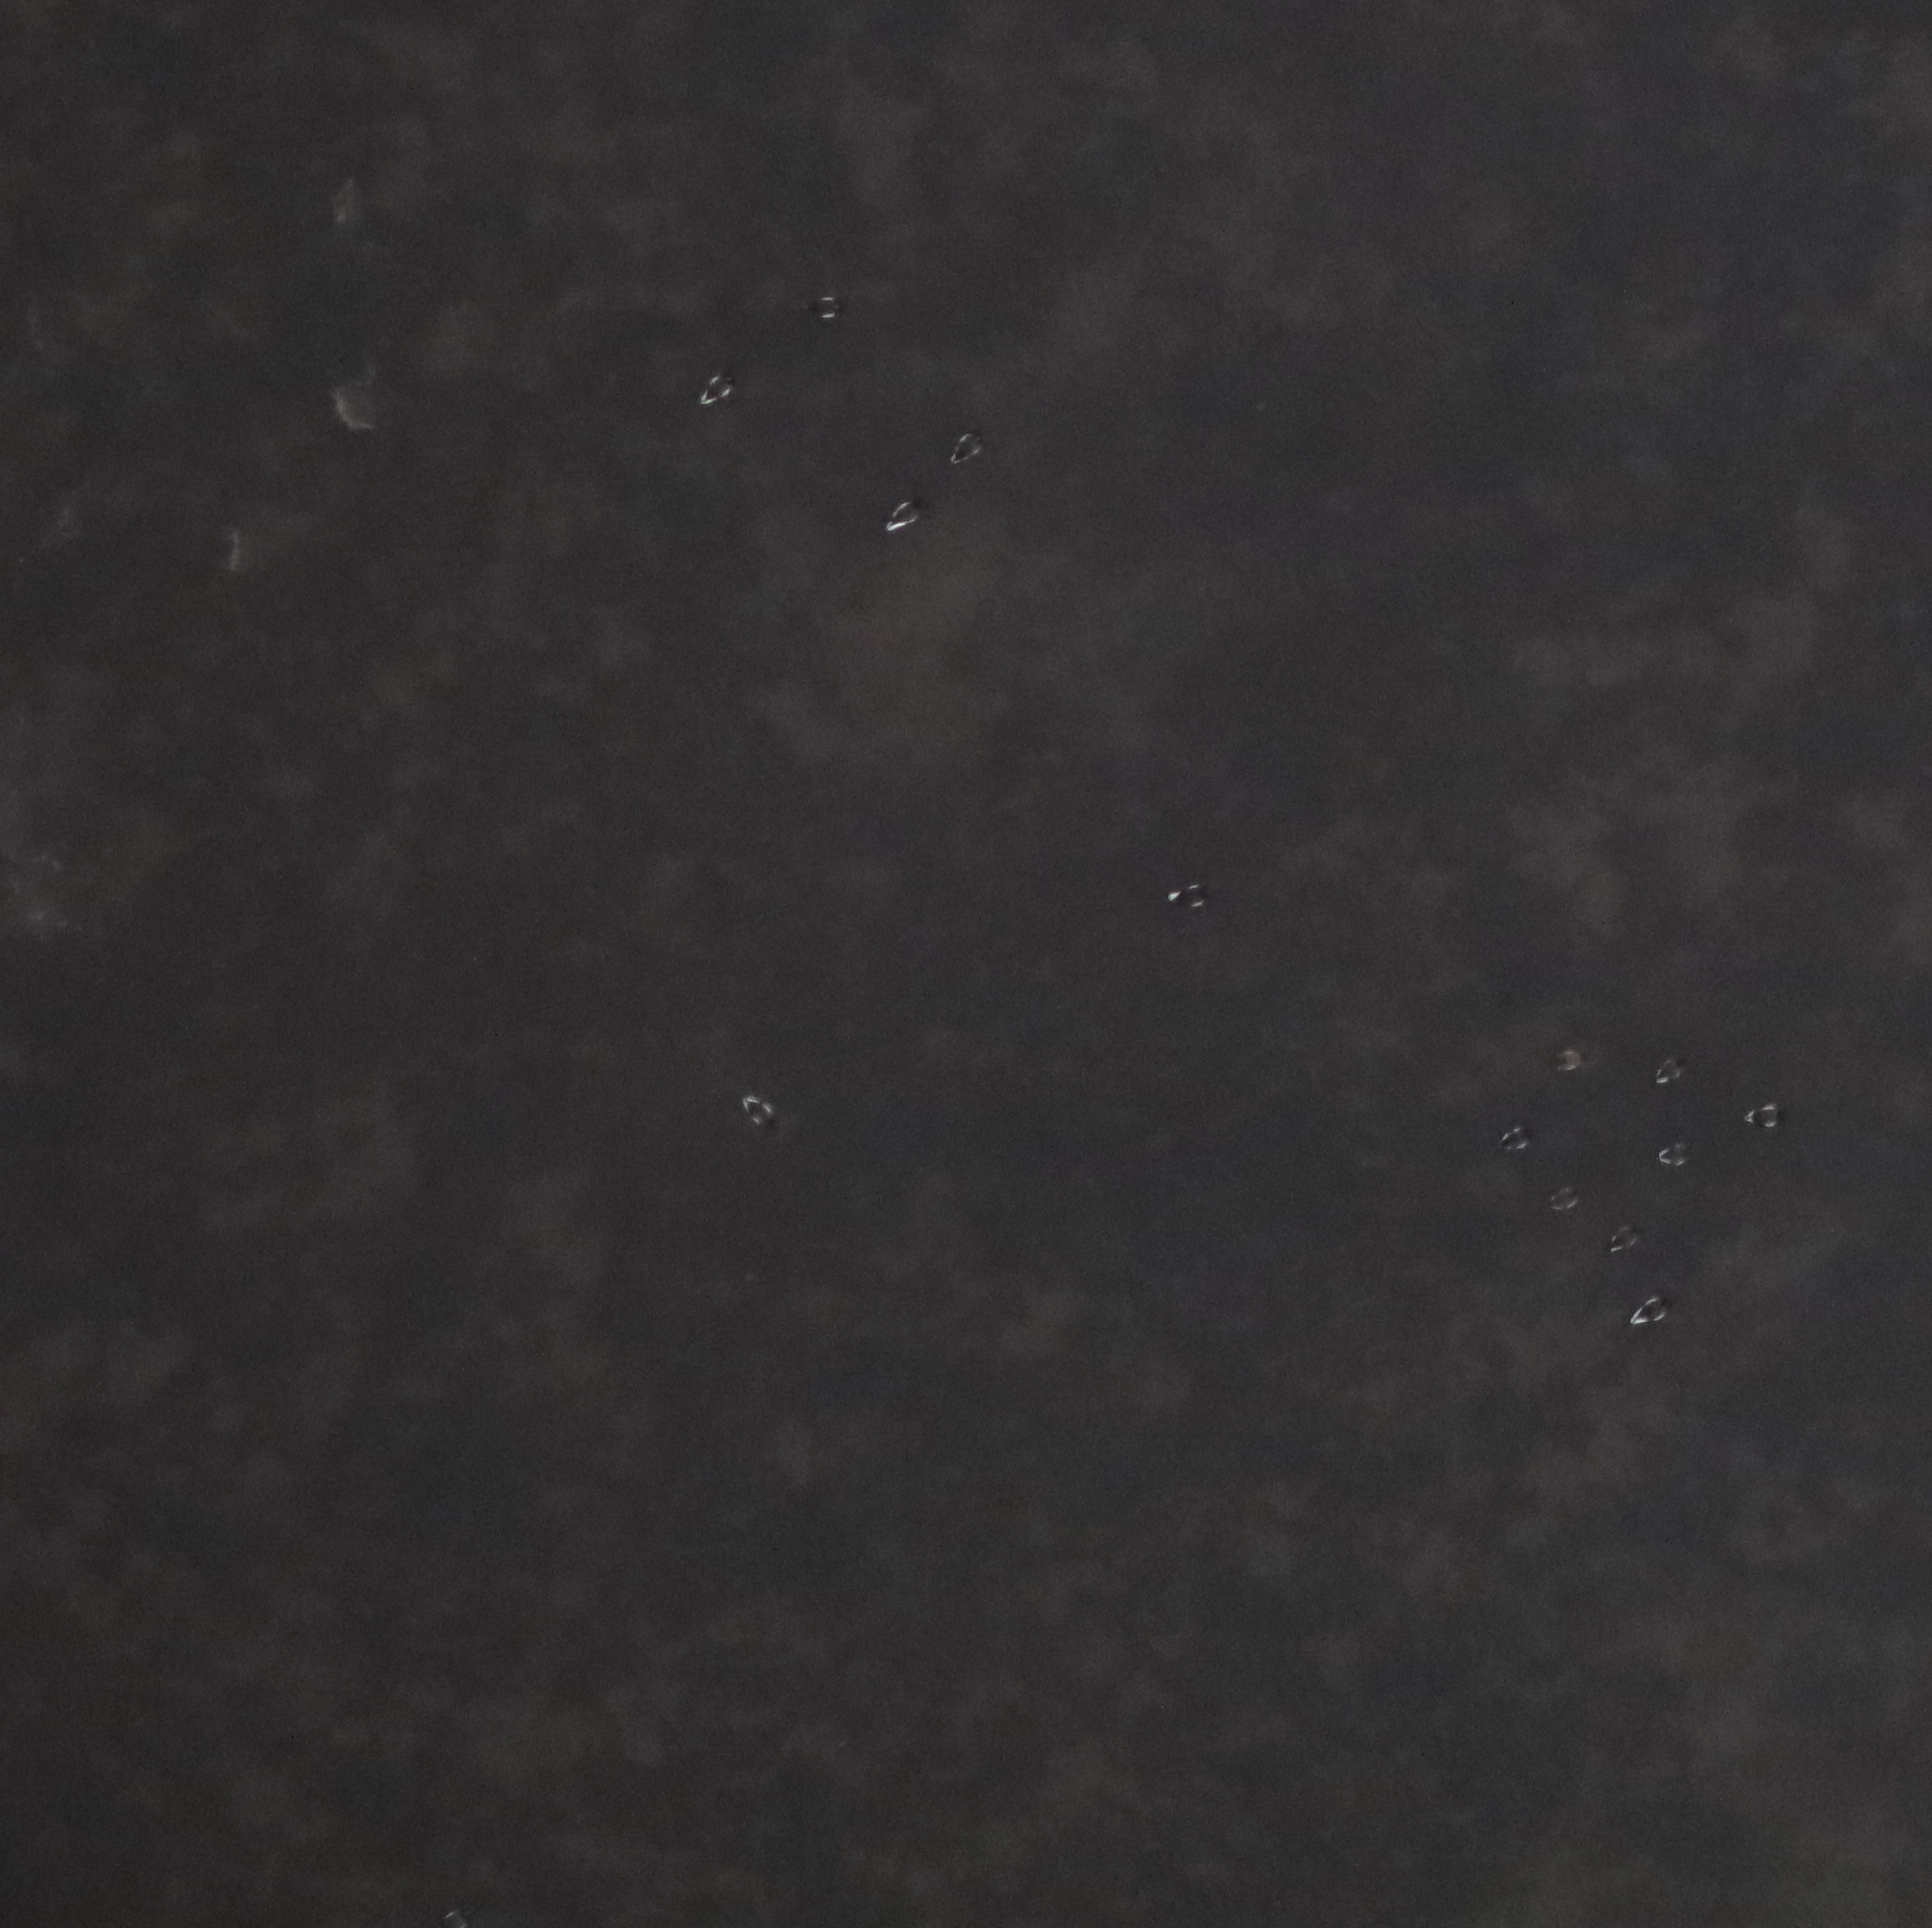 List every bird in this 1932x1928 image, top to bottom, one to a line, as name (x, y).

brant (825, 306)
brant (718, 388)
brant (967, 447)
brant (905, 514)
brant (1188, 896)
brant (1567, 1060)
brant (1670, 1070)
brant (759, 1112)
brant (1766, 1116)
brant (1516, 1137)
brant (1675, 1154)
brant (1567, 1199)
brant (1628, 1238)
brant (1651, 1310)